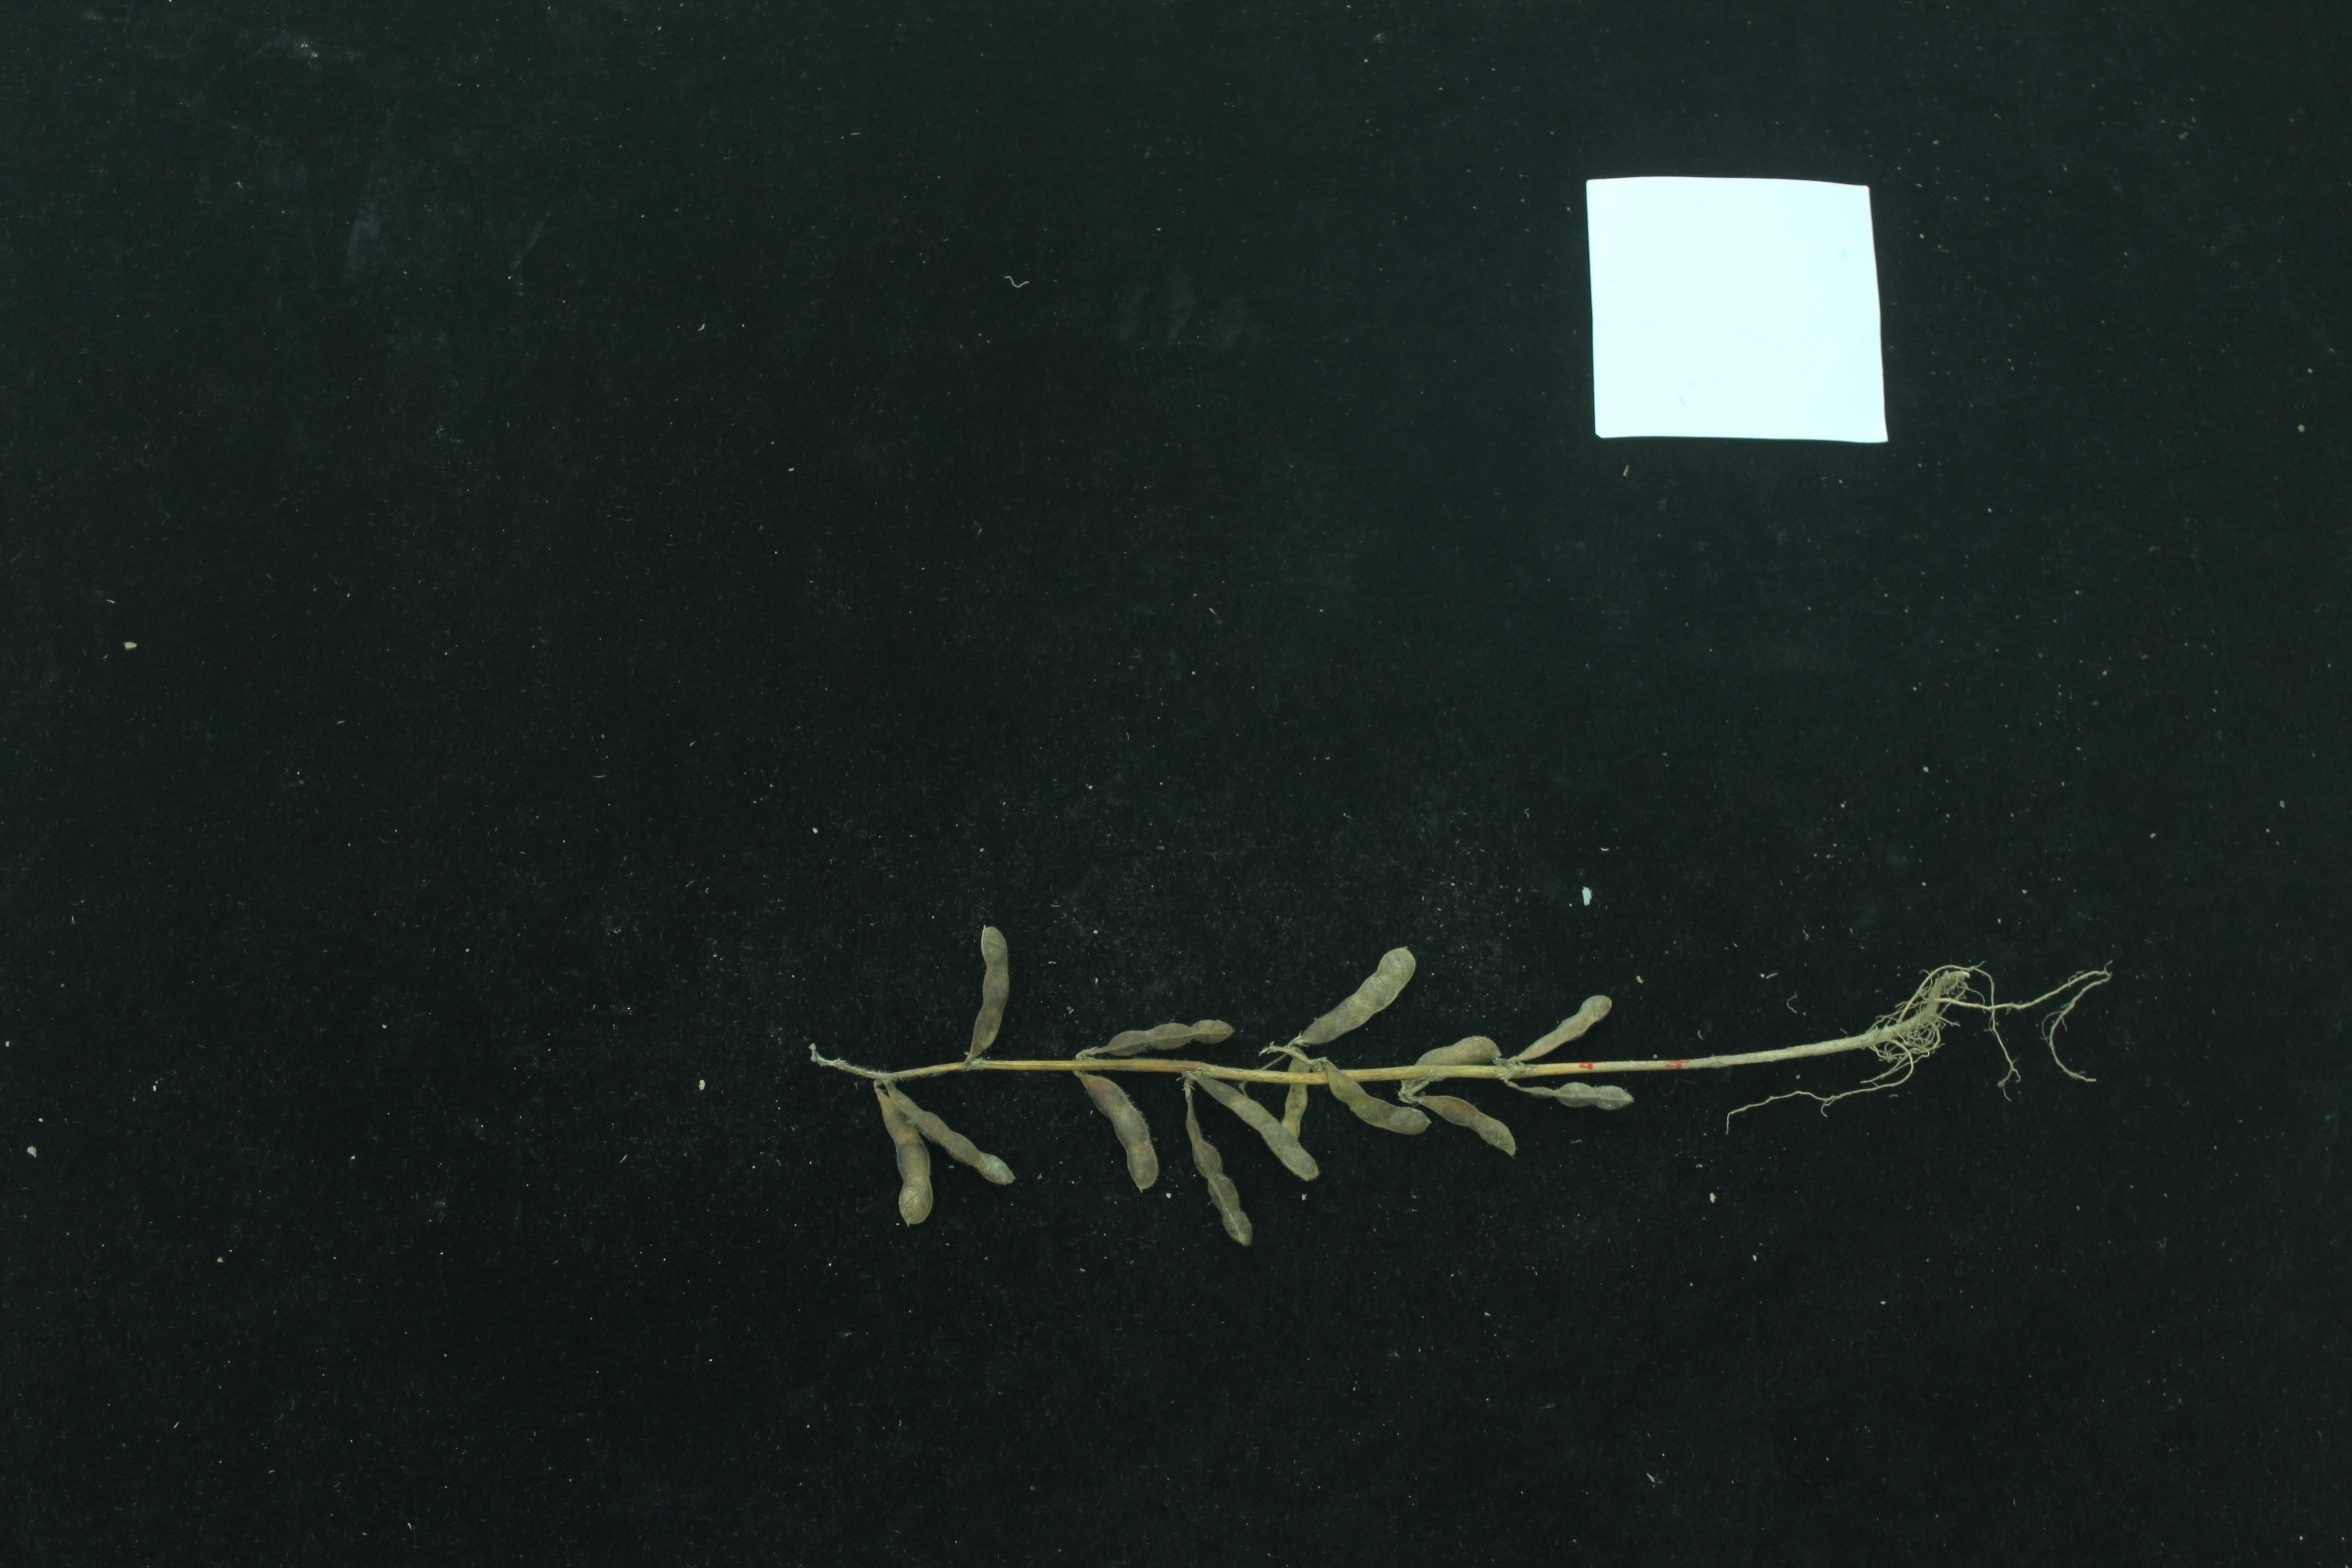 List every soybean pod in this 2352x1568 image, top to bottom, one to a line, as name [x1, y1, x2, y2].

soybean pod [968, 927, 1008, 1060]
soybean pod [1292, 947, 1415, 1043]
soybean pod [1512, 995, 1610, 1059]
soybean pod [1088, 1018, 1233, 1054]
soybean pod [1406, 1035, 1499, 1087]
soybean pod [1281, 1047, 1308, 1146]
soybean pod [1324, 1058, 1430, 1135]
soybean pod [1076, 1073, 1157, 1189]
soybean pod [1193, 1075, 1317, 1179]
soybean pod [1517, 1081, 1633, 1108]
soybean pod [886, 1082, 1014, 1183]
soybean pod [1186, 1088, 1252, 1244]
soybean pod [876, 1089, 933, 1225]
soybean pod [1406, 1096, 1514, 1155]